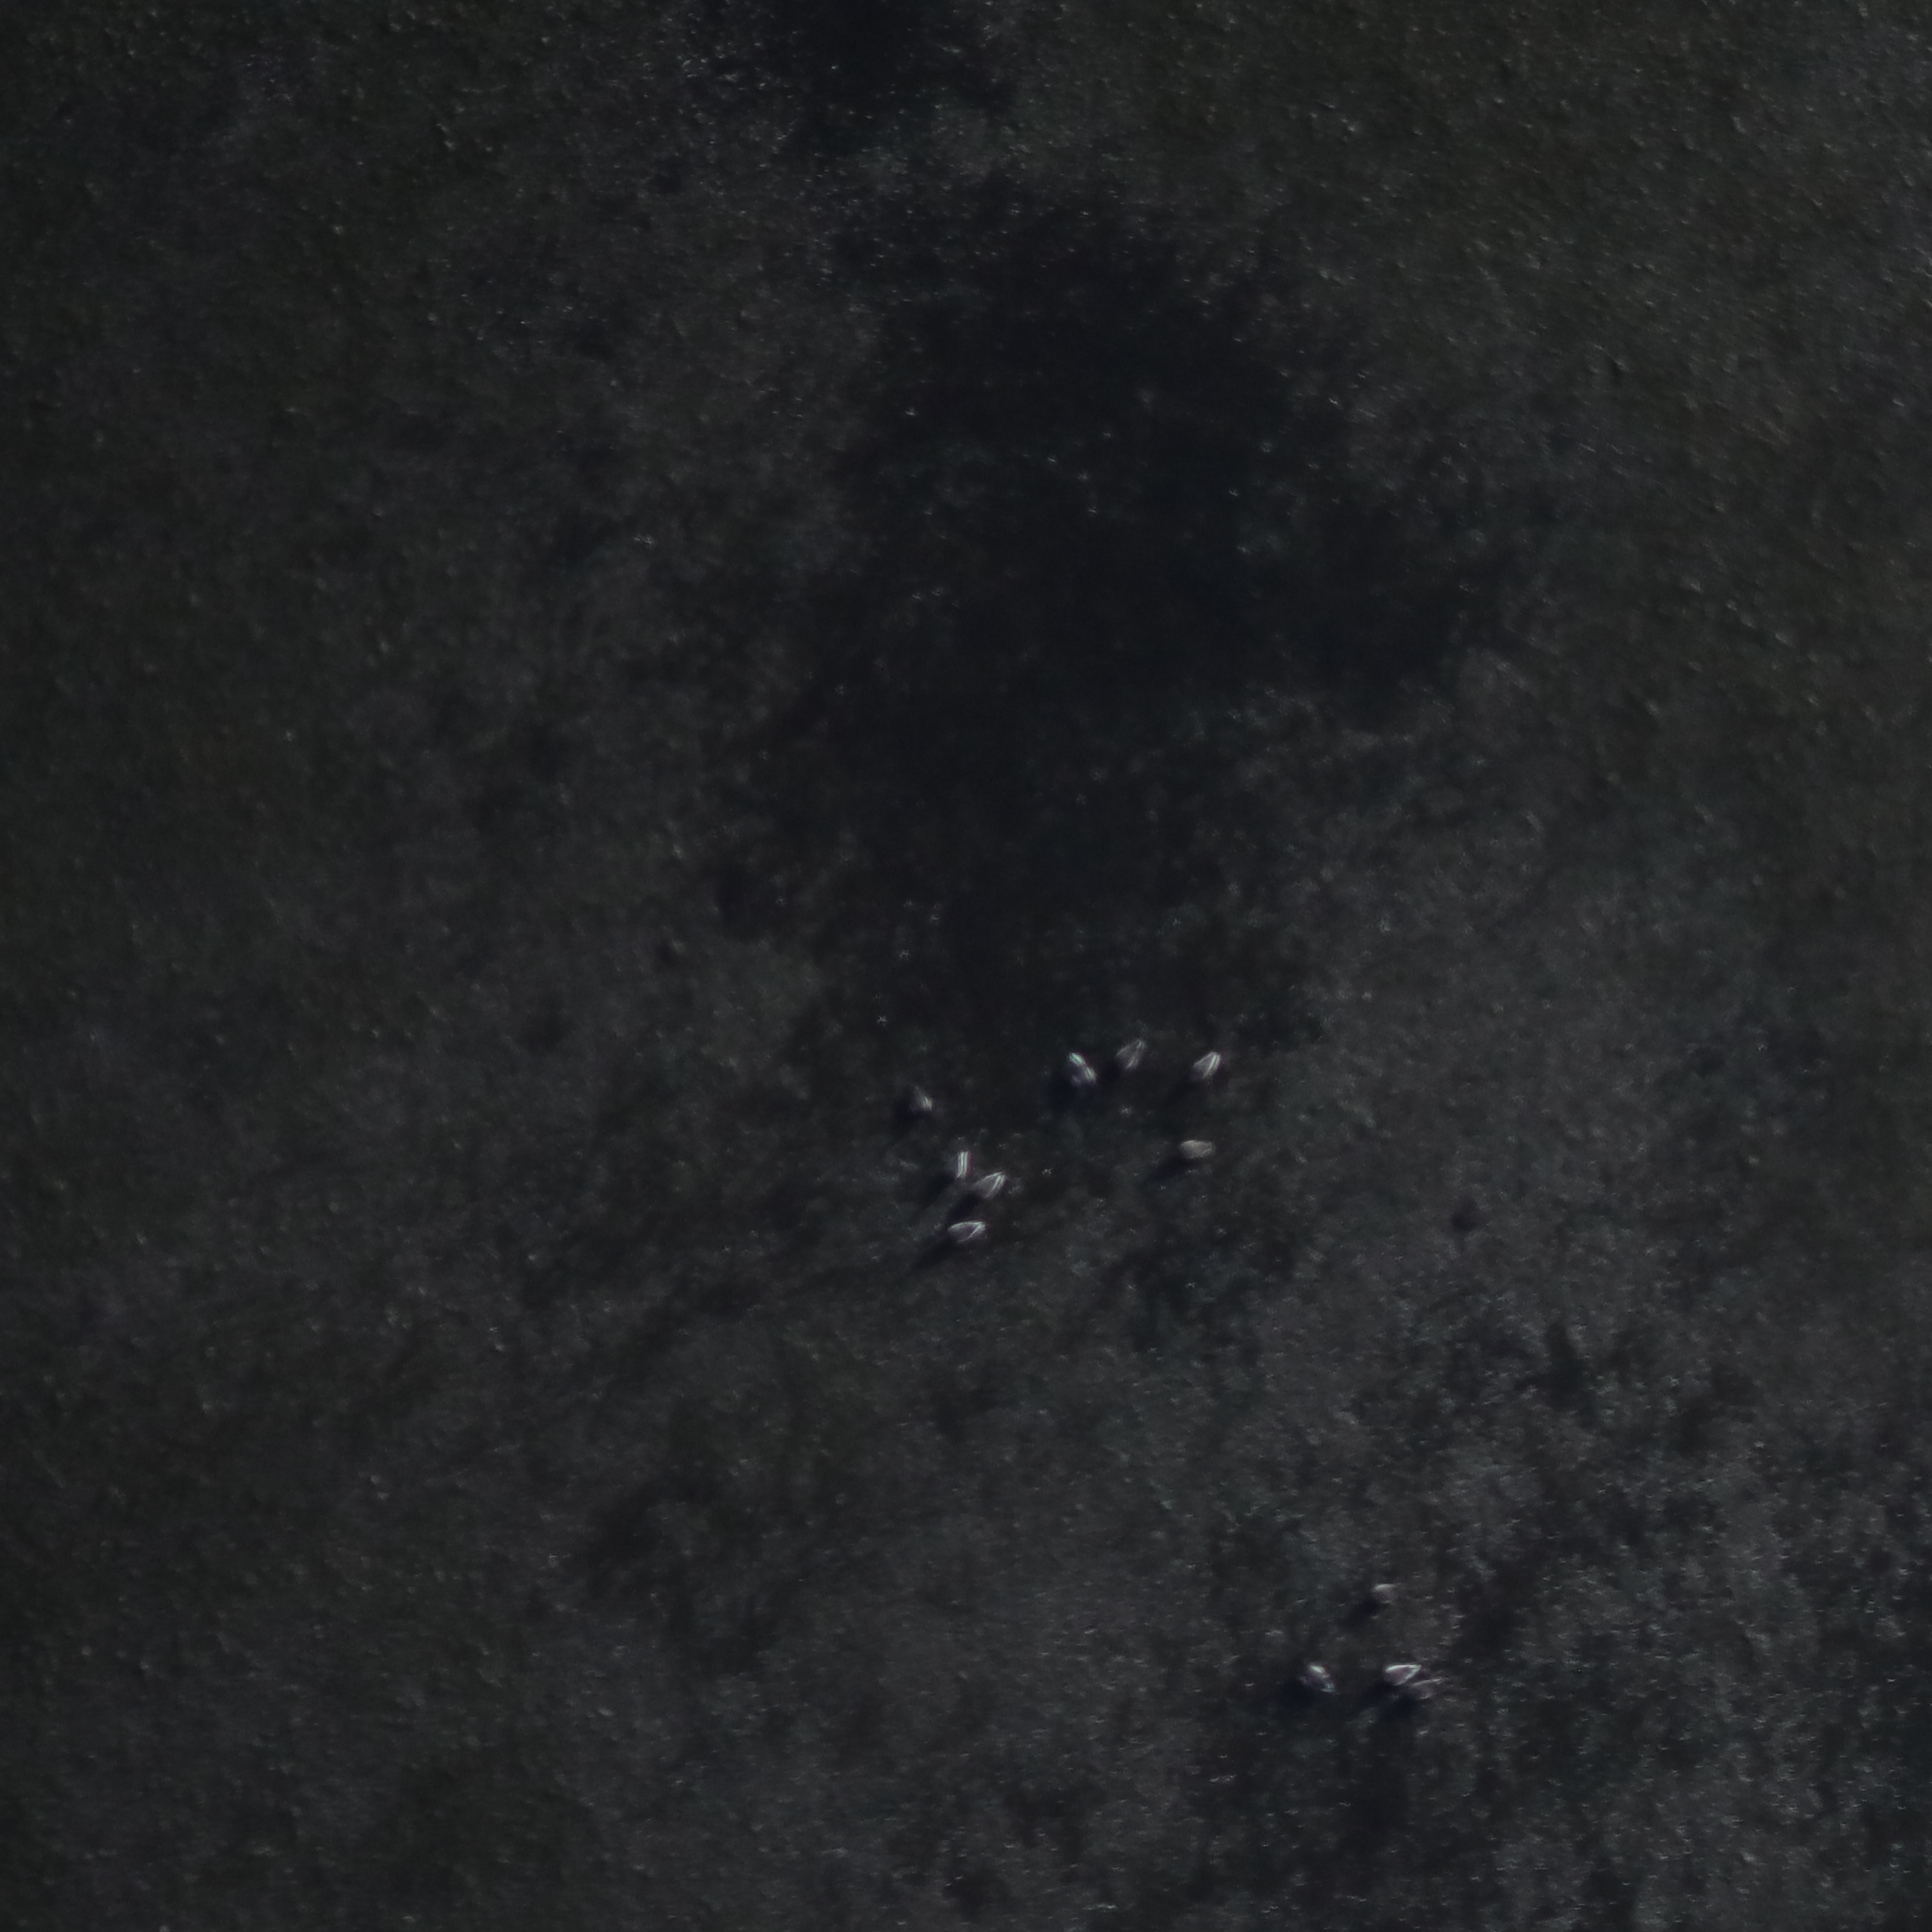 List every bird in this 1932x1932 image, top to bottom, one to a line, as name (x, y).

brant (1129, 1054)
brant (1202, 1069)
brant (1085, 1073)
brant (918, 1093)
brant (1195, 1148)
brant (962, 1168)
brant (996, 1183)
brant (965, 1233)
brant (1386, 1590)
brant (1392, 1670)
brant (1315, 1677)
brant (1425, 1689)